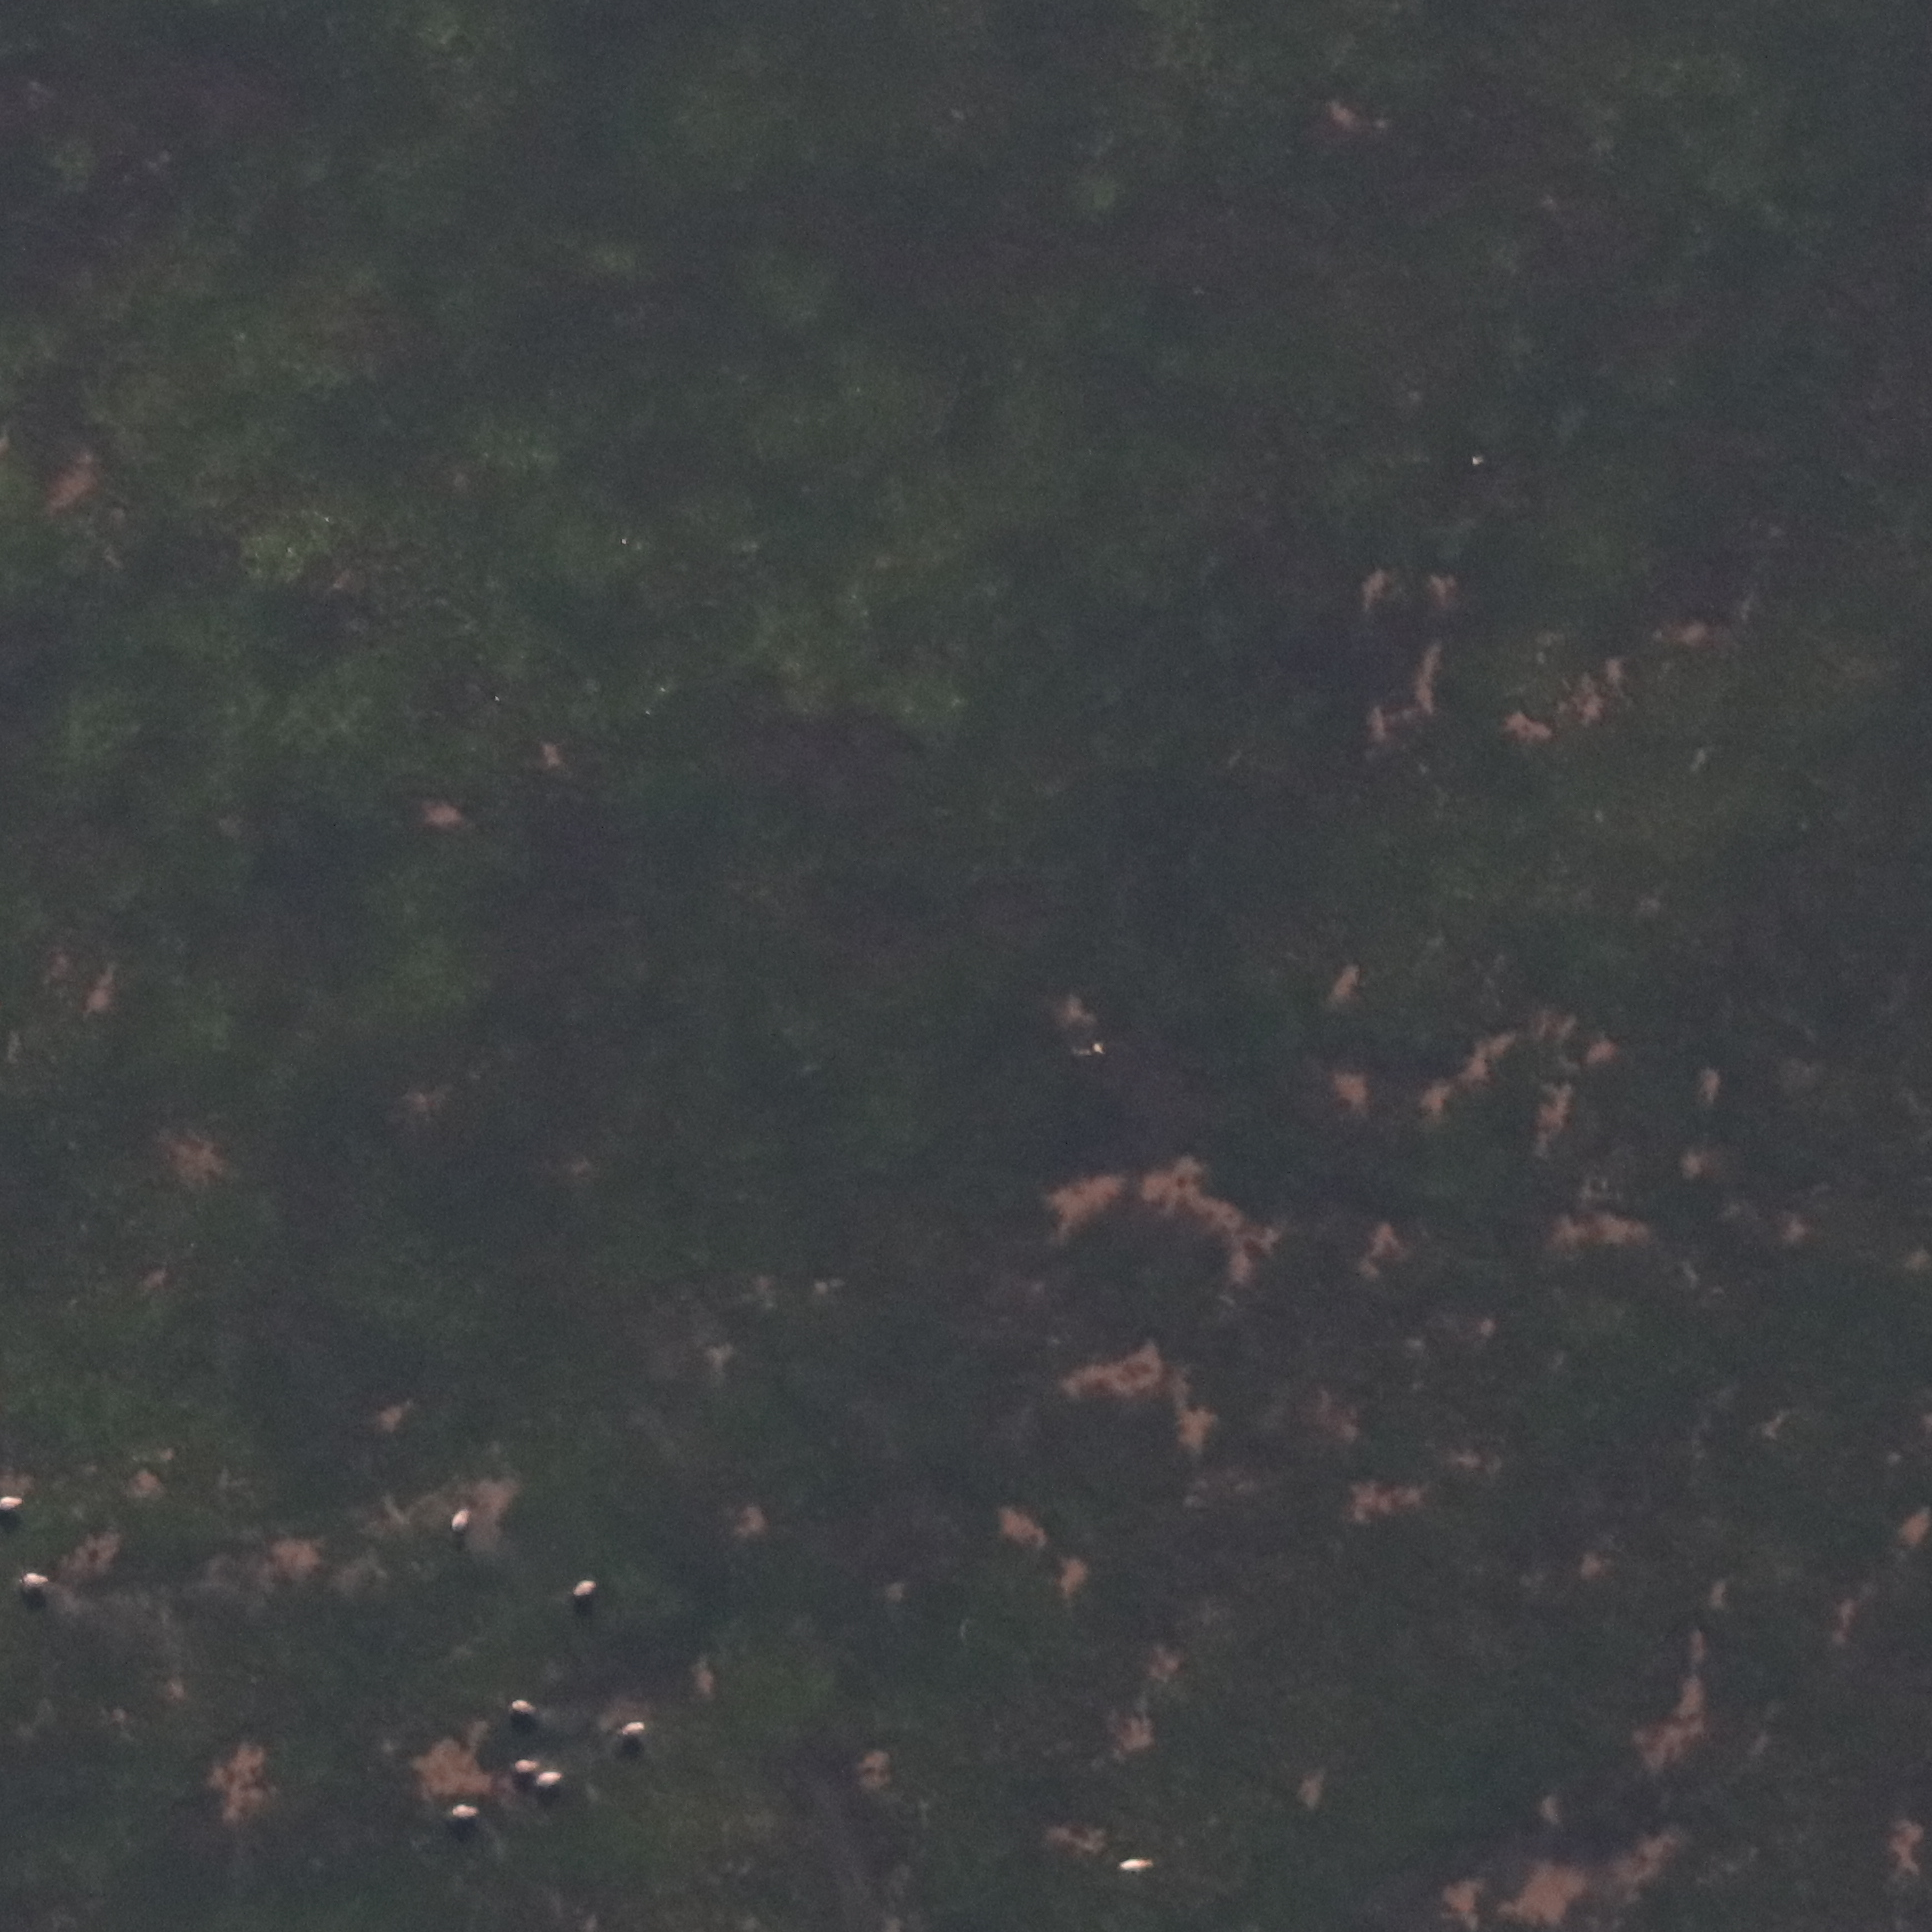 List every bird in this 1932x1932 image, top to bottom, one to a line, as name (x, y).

Canada goose (9, 1505)
Canada goose (460, 1520)
Canada goose (36, 1582)
Canada goose (583, 1591)
Canada goose (519, 1709)
Canada goose (634, 1729)
Canada goose (522, 1764)
Canada goose (544, 1780)
Canada goose (463, 1816)
Canada goose (1134, 1866)